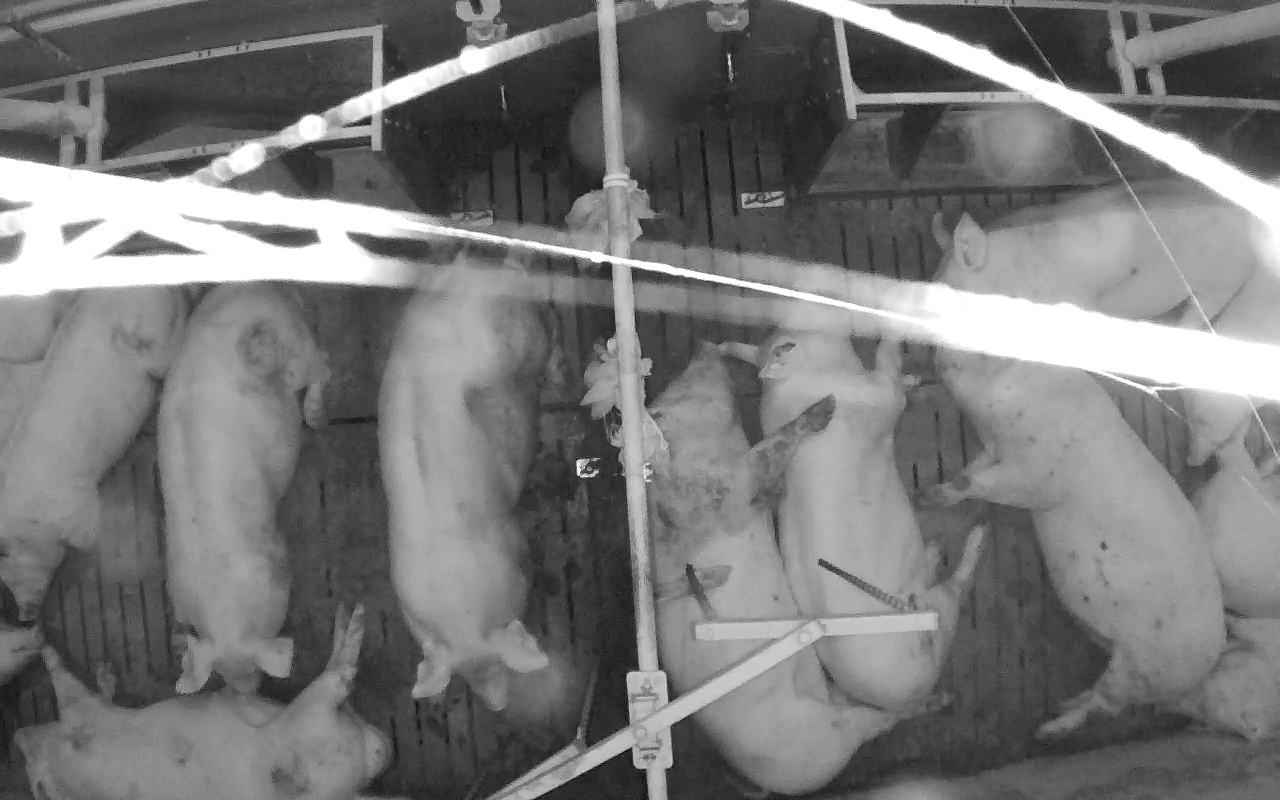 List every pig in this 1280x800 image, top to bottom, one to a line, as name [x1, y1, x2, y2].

pig [930, 177, 1277, 331]
pig [376, 240, 570, 714]
pig [1181, 262, 1279, 468]
pig [158, 281, 335, 696]
pig [1, 285, 205, 623]
pig [717, 287, 987, 711]
pig [644, 337, 955, 795]
pig [921, 346, 1227, 745]
pig [1188, 414, 1280, 620]
pig [13, 600, 394, 799]
pig [1153, 606, 1279, 745]
pig [1, 620, 45, 689]